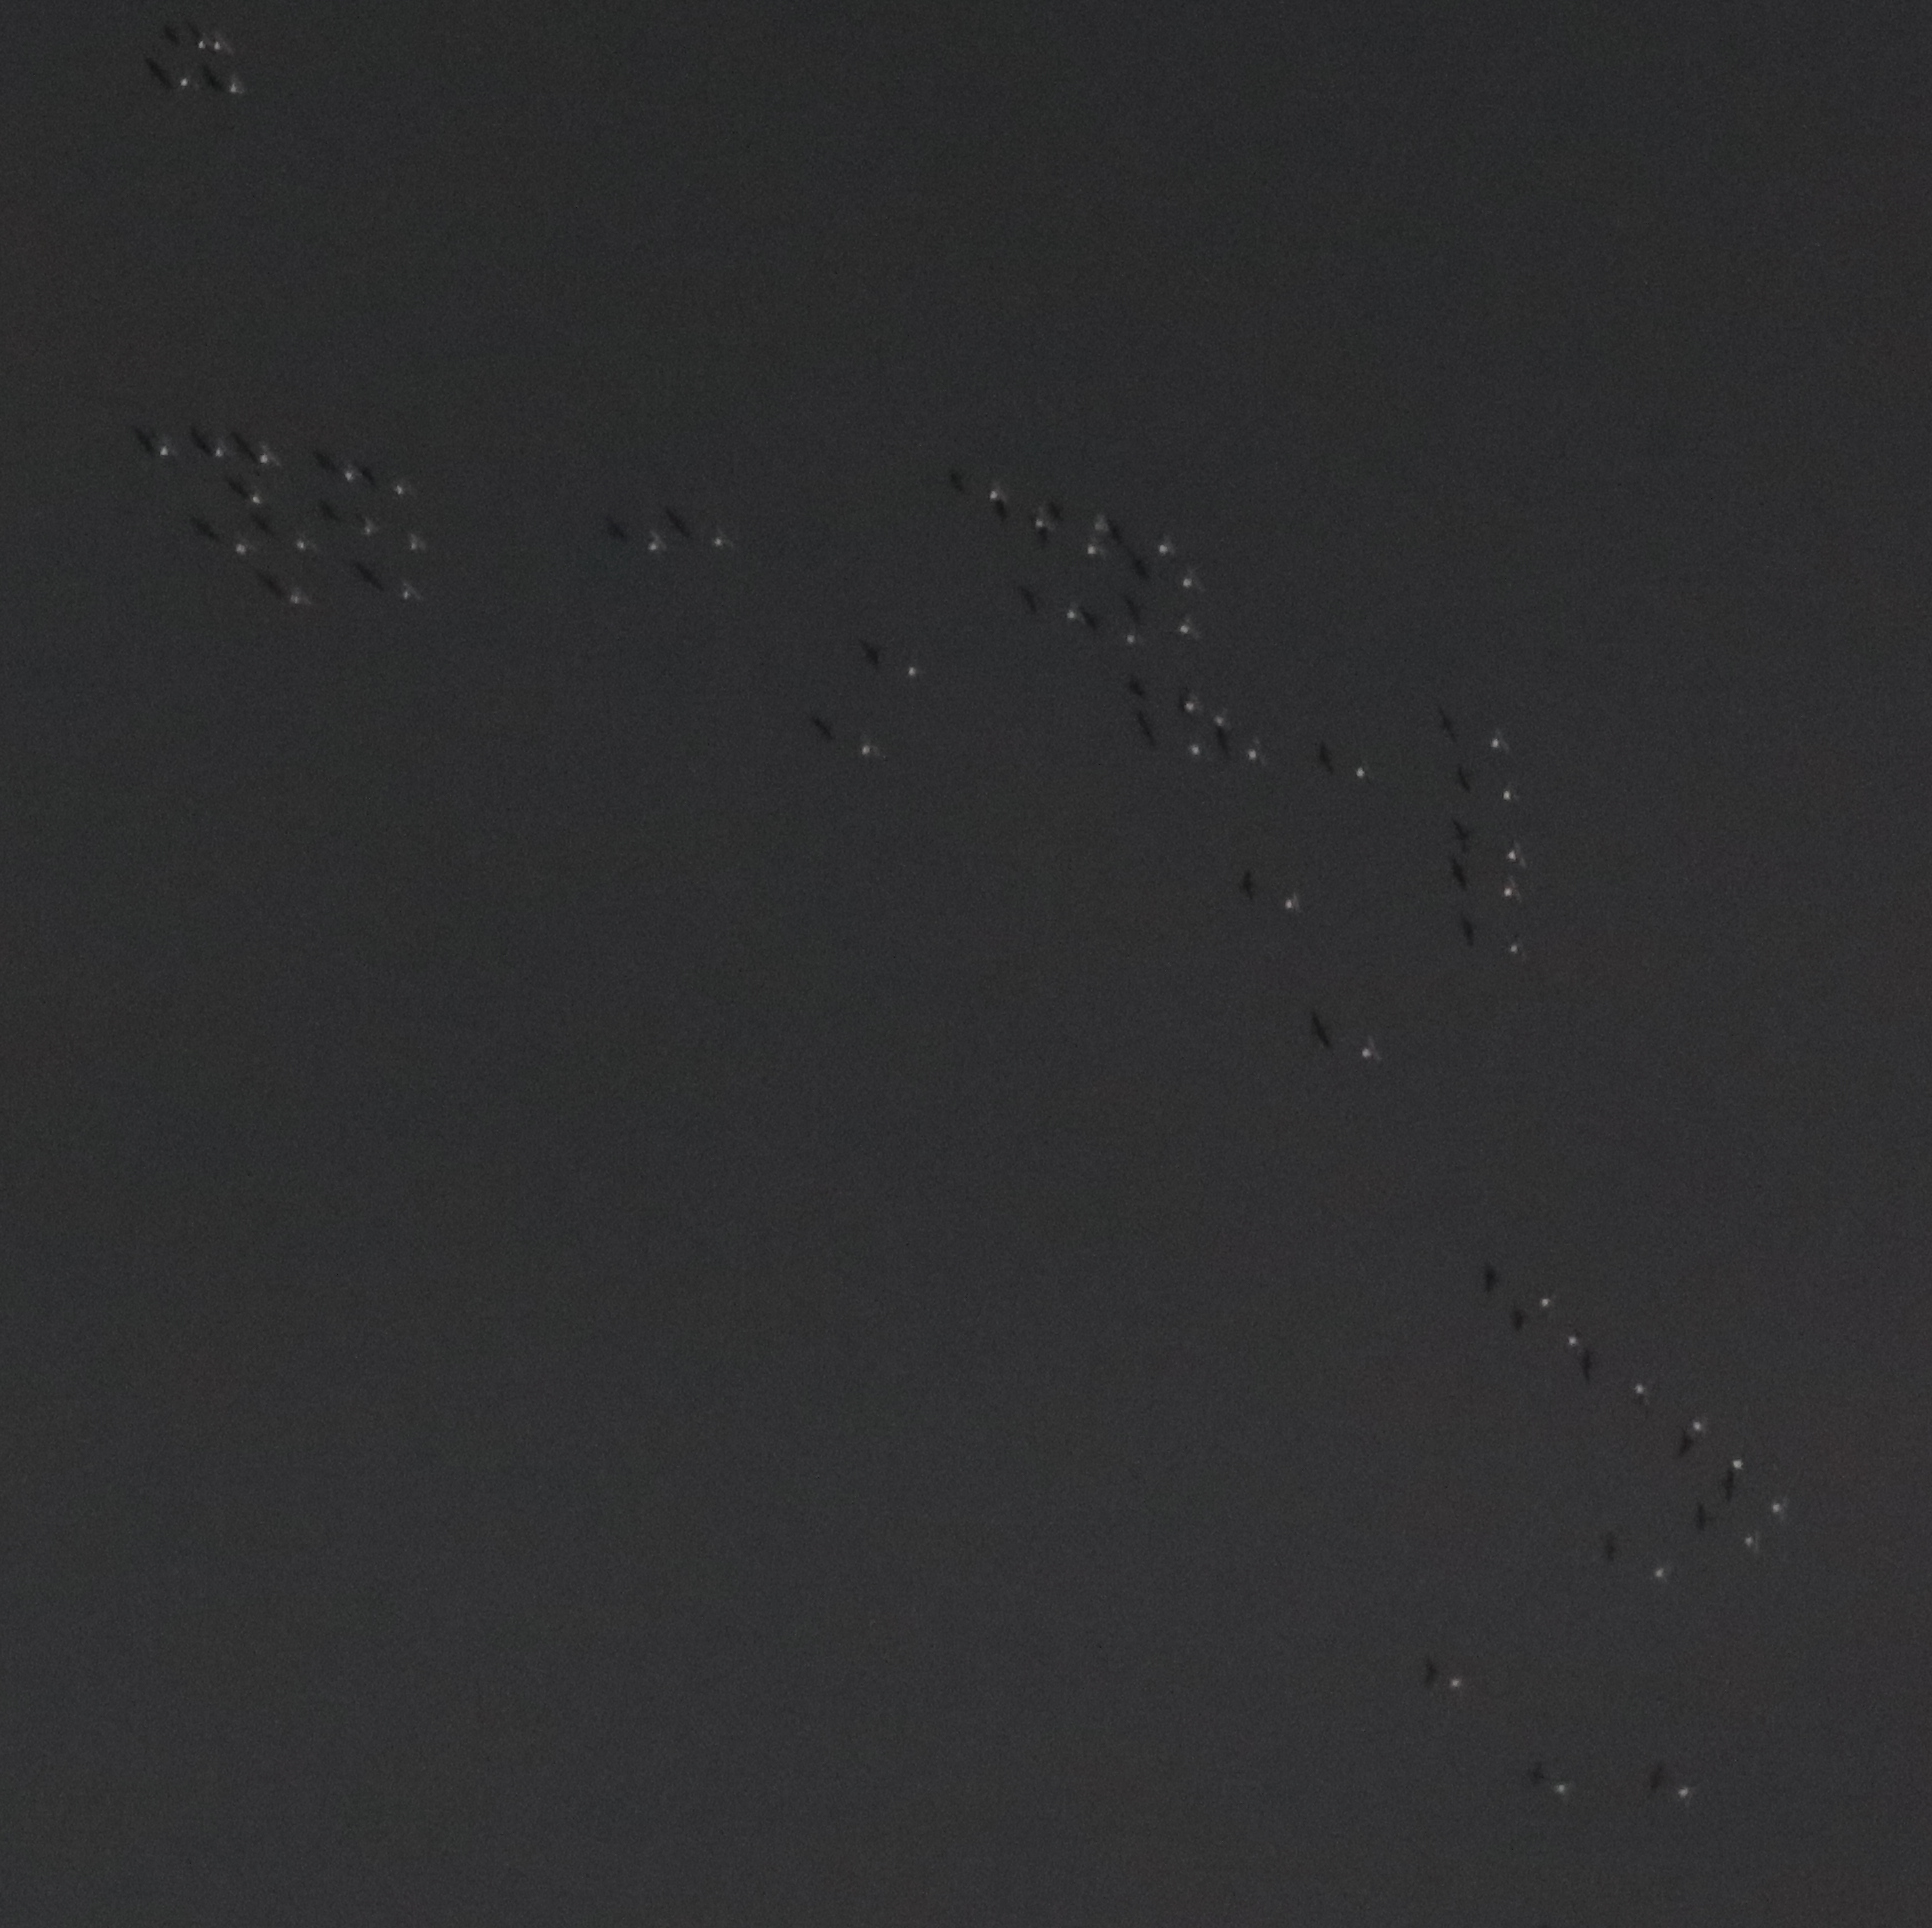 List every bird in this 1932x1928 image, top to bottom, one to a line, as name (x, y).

brant (211, 39)
brant (234, 45)
brant (246, 72)
brant (188, 84)
brant (160, 437)
brant (221, 448)
brant (269, 464)
brant (348, 473)
brant (989, 486)
brant (411, 487)
brant (265, 494)
brant (1048, 509)
brant (1107, 530)
brant (373, 533)
brant (245, 538)
brant (729, 538)
brant (417, 540)
brant (654, 541)
brant (1162, 541)
brant (311, 545)
brant (1100, 547)
brant (1184, 578)
brant (307, 594)
brant (405, 595)
brant (1075, 621)
brant (1189, 628)
brant (1133, 647)
brant (928, 667)
brant (1194, 711)
brant (1222, 720)
brant (1202, 745)
brant (1257, 748)
brant (880, 751)
brant (1497, 755)
brant (1362, 774)
brant (1505, 797)
brant (1516, 858)
brant (1507, 898)
brant (1293, 903)
brant (1520, 945)
brant (1368, 1054)
brant (1547, 1307)
brant (1578, 1342)
brant (1646, 1393)
brant (1694, 1436)
brant (1734, 1464)
brant (1770, 1510)
brant (1737, 1548)
brant (1654, 1574)
brant (1463, 1693)
brant (1682, 1786)
brant (1573, 1794)